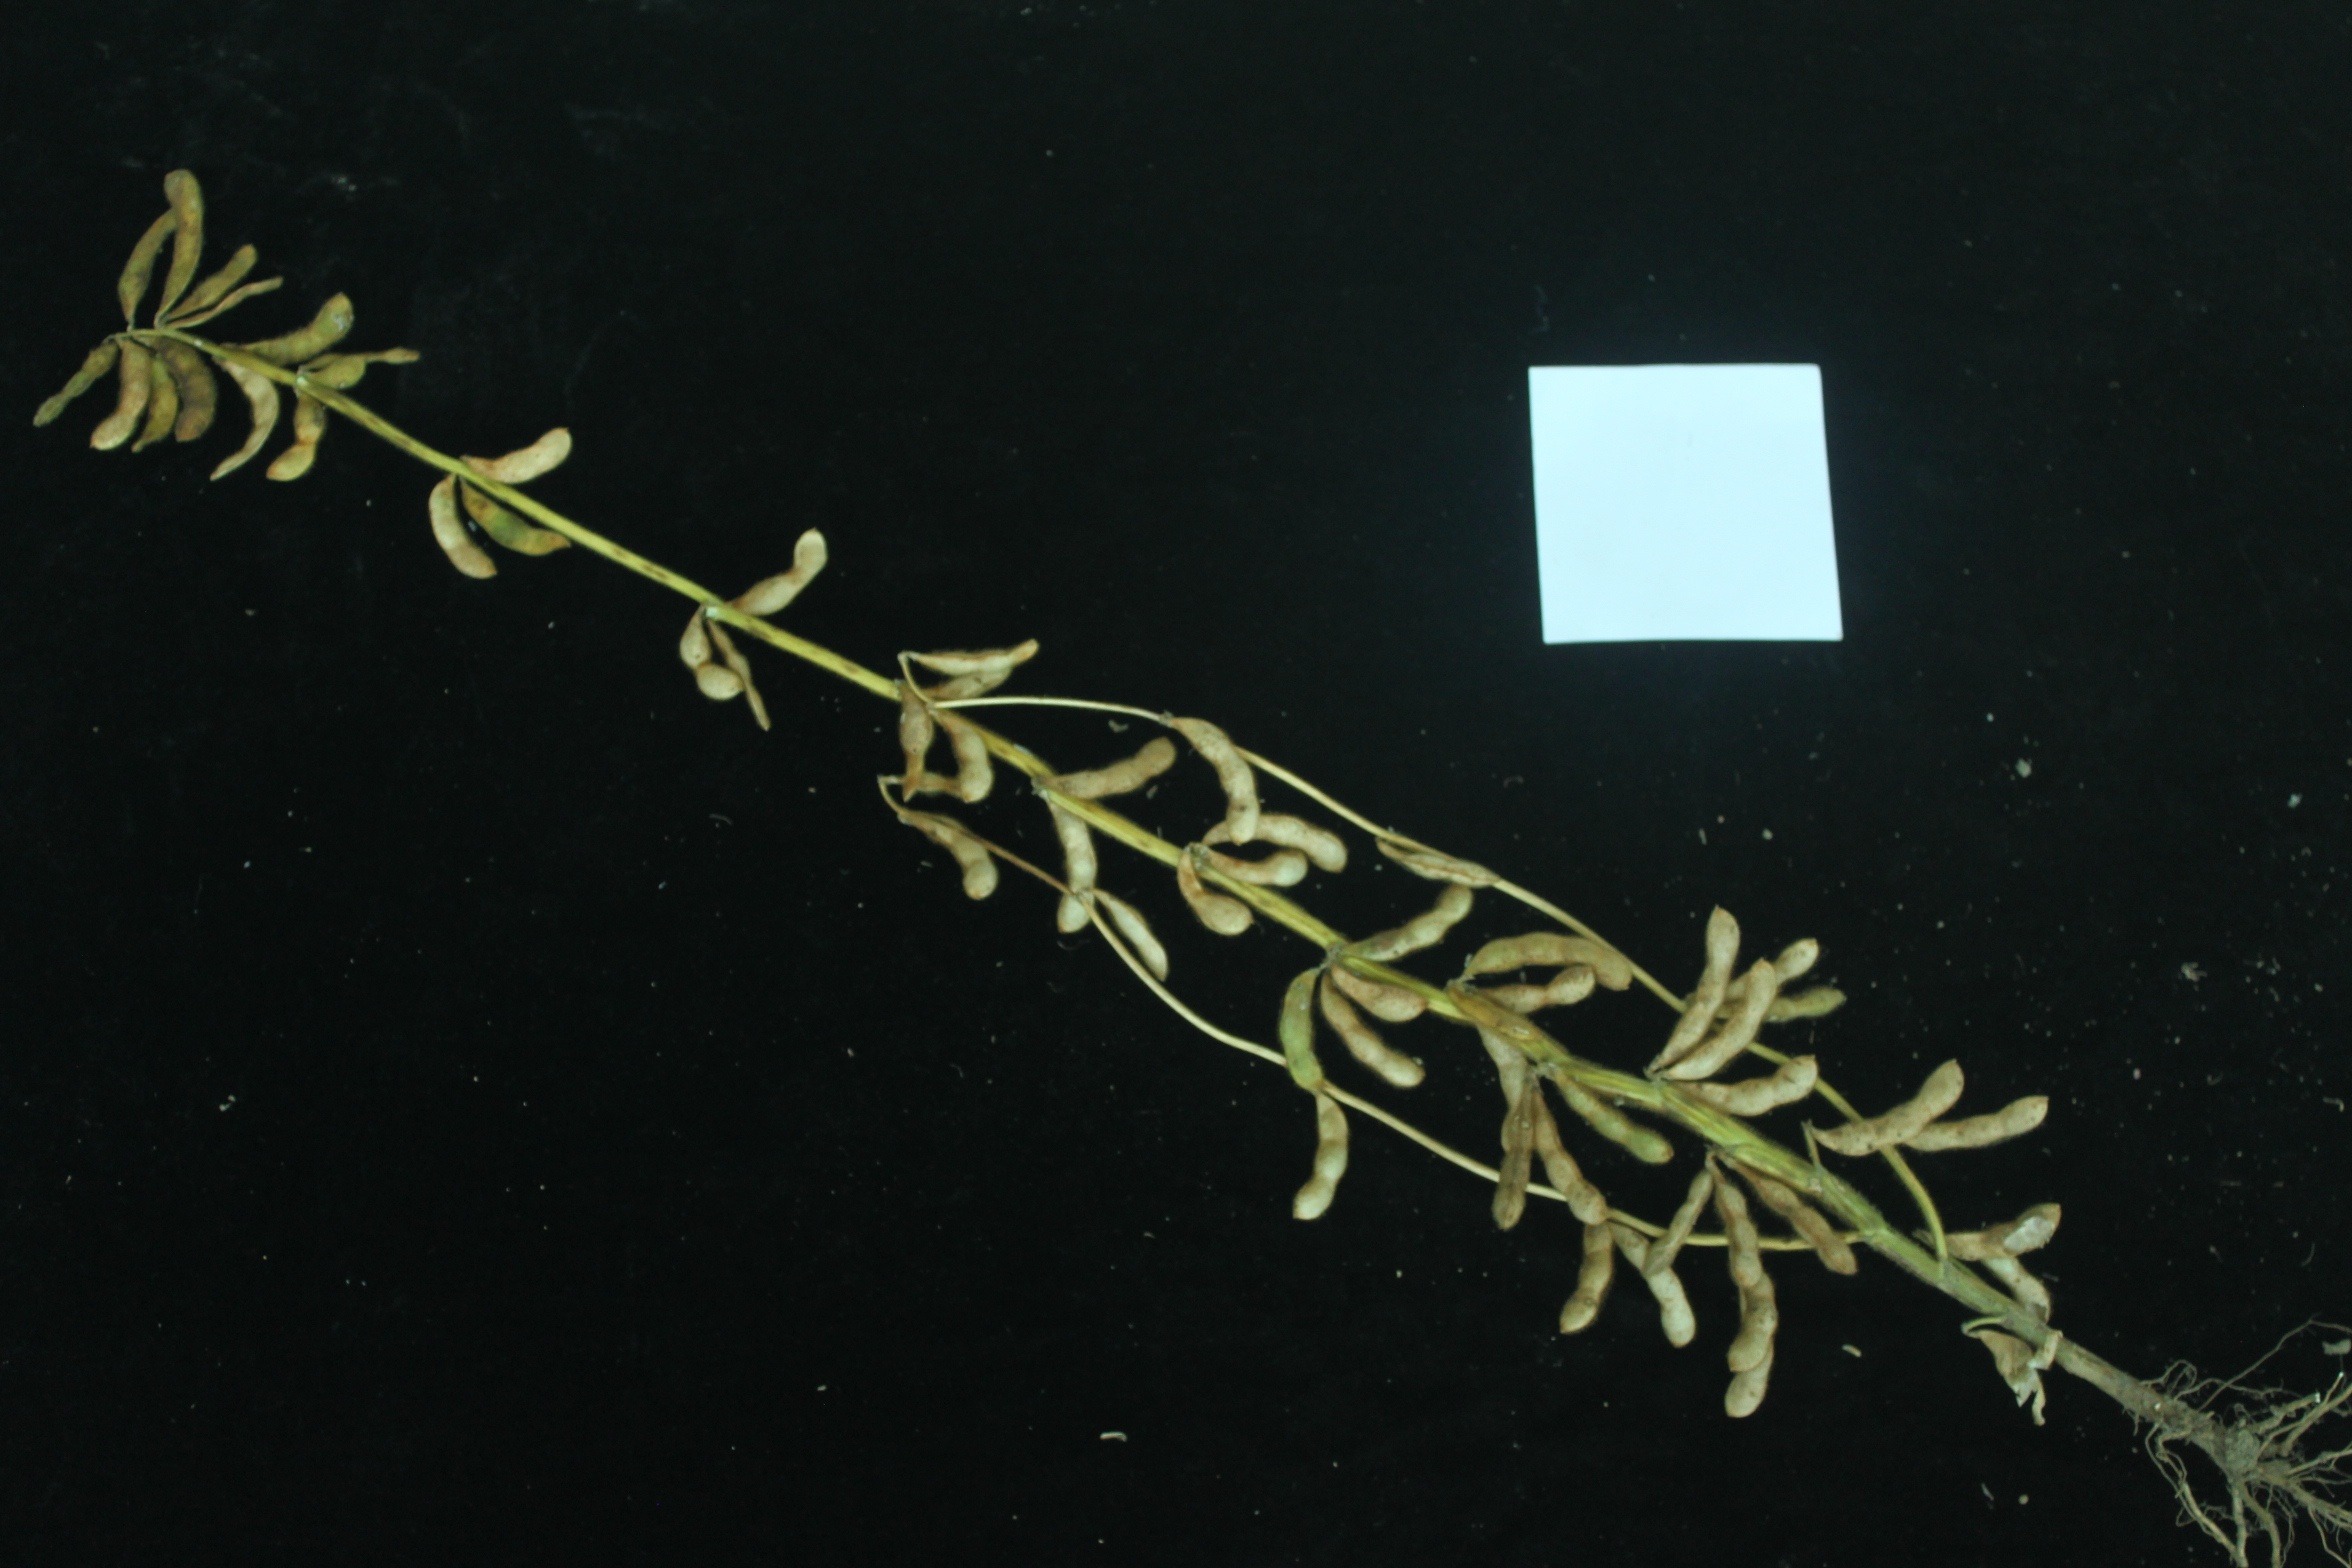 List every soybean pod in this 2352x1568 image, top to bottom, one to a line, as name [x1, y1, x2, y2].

soybean pod [157, 174, 203, 319]
soybean pod [118, 211, 177, 320]
soybean pod [167, 248, 254, 320]
soybean pod [234, 297, 352, 362]
soybean pod [89, 340, 149, 450]
soybean pod [137, 341, 216, 444]
soybean pod [35, 345, 115, 427]
soybean pod [209, 362, 278, 482]
soybean pod [268, 392, 323, 481]
soybean pod [461, 429, 571, 484]
soybean pod [428, 474, 494, 579]
soybean pod [461, 480, 571, 555]
soybean pod [733, 529, 825, 615]
soybean pod [678, 610, 743, 700]
soybean pod [706, 620, 769, 732]
soybean pod [906, 641, 1038, 676]
soybean pod [920, 669, 1012, 700]
soybean pod [897, 683, 932, 803]
soybean pod [927, 709, 994, 803]
soybean pod [1170, 720, 1259, 846]
soybean pod [1044, 739, 1173, 800]
soybean pod [1045, 800, 1096, 933]
soybean pod [901, 815, 997, 899]
soybean pod [1203, 815, 1347, 873]
soybean pod [1376, 841, 1500, 887]
soybean pod [1178, 846, 1251, 936]
soybean pod [1193, 846, 1307, 887]
soybean pod [1342, 887, 1471, 961]
soybean pod [1092, 893, 1166, 981]
soybean pod [1649, 909, 1737, 1069]
soybean pod [1463, 934, 1631, 991]
soybean pod [1725, 938, 1819, 1003]
soybean pod [1660, 959, 1776, 1080]
soybean pod [1330, 966, 1429, 1023]
soybean pod [1280, 969, 1323, 1096]
soybean pod [1478, 969, 1596, 1015]
soybean pod [1321, 975, 1424, 1088]
soybean pod [1710, 988, 1847, 1022]
soybean pod [1449, 992, 1543, 1041]
soybean pod [1675, 1055, 1815, 1115]
soybean pod [1809, 1060, 1964, 1155]
soybean pod [1556, 1068, 1672, 1163]
soybean pod [1493, 1074, 1532, 1228]
soybean pod [1532, 1078, 1610, 1224]
soybean pod [1295, 1096, 1347, 1220]
soybean pod [1898, 1098, 2048, 1150]
soybean pod [1708, 1162, 1762, 1286]
soybean pod [1738, 1170, 1855, 1274]
soybean pod [1644, 1173, 1711, 1275]
soybean pod [1927, 1204, 2059, 1261]
soybean pod [1558, 1223, 1611, 1333]
soybean pod [1606, 1224, 1693, 1348]
soybean pod [1727, 1269, 1777, 1418]